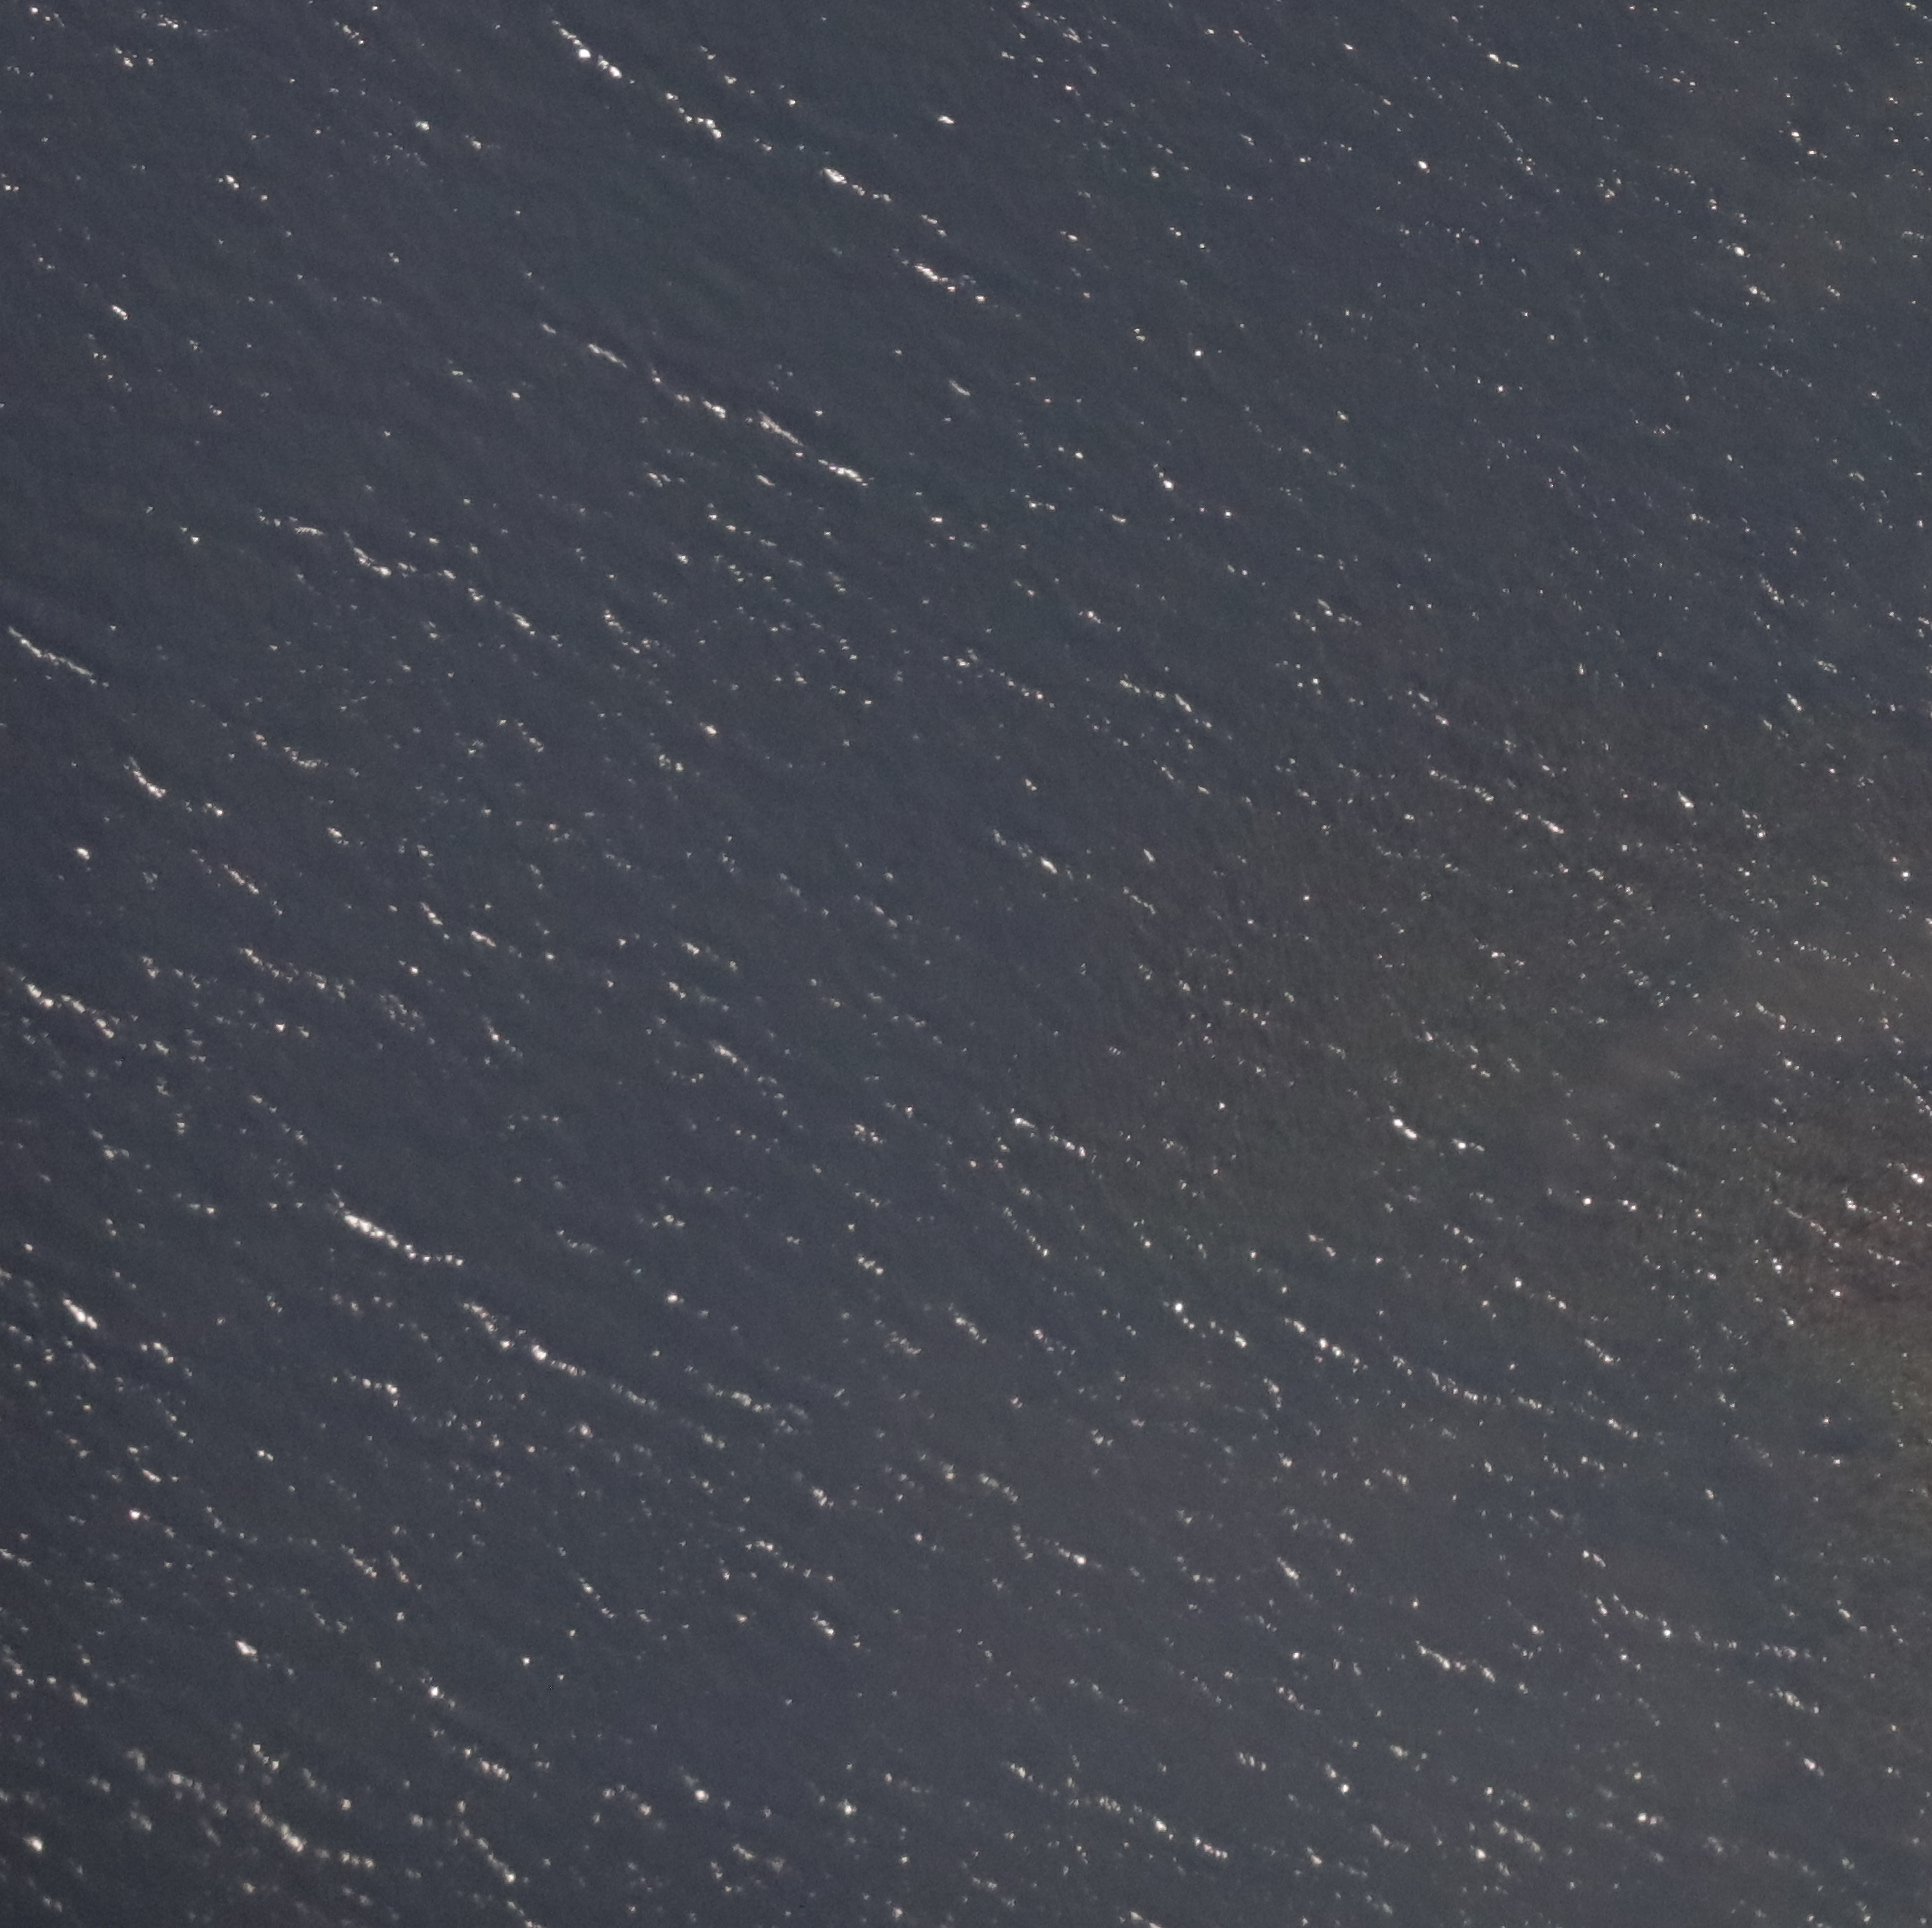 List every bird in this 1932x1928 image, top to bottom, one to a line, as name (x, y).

None